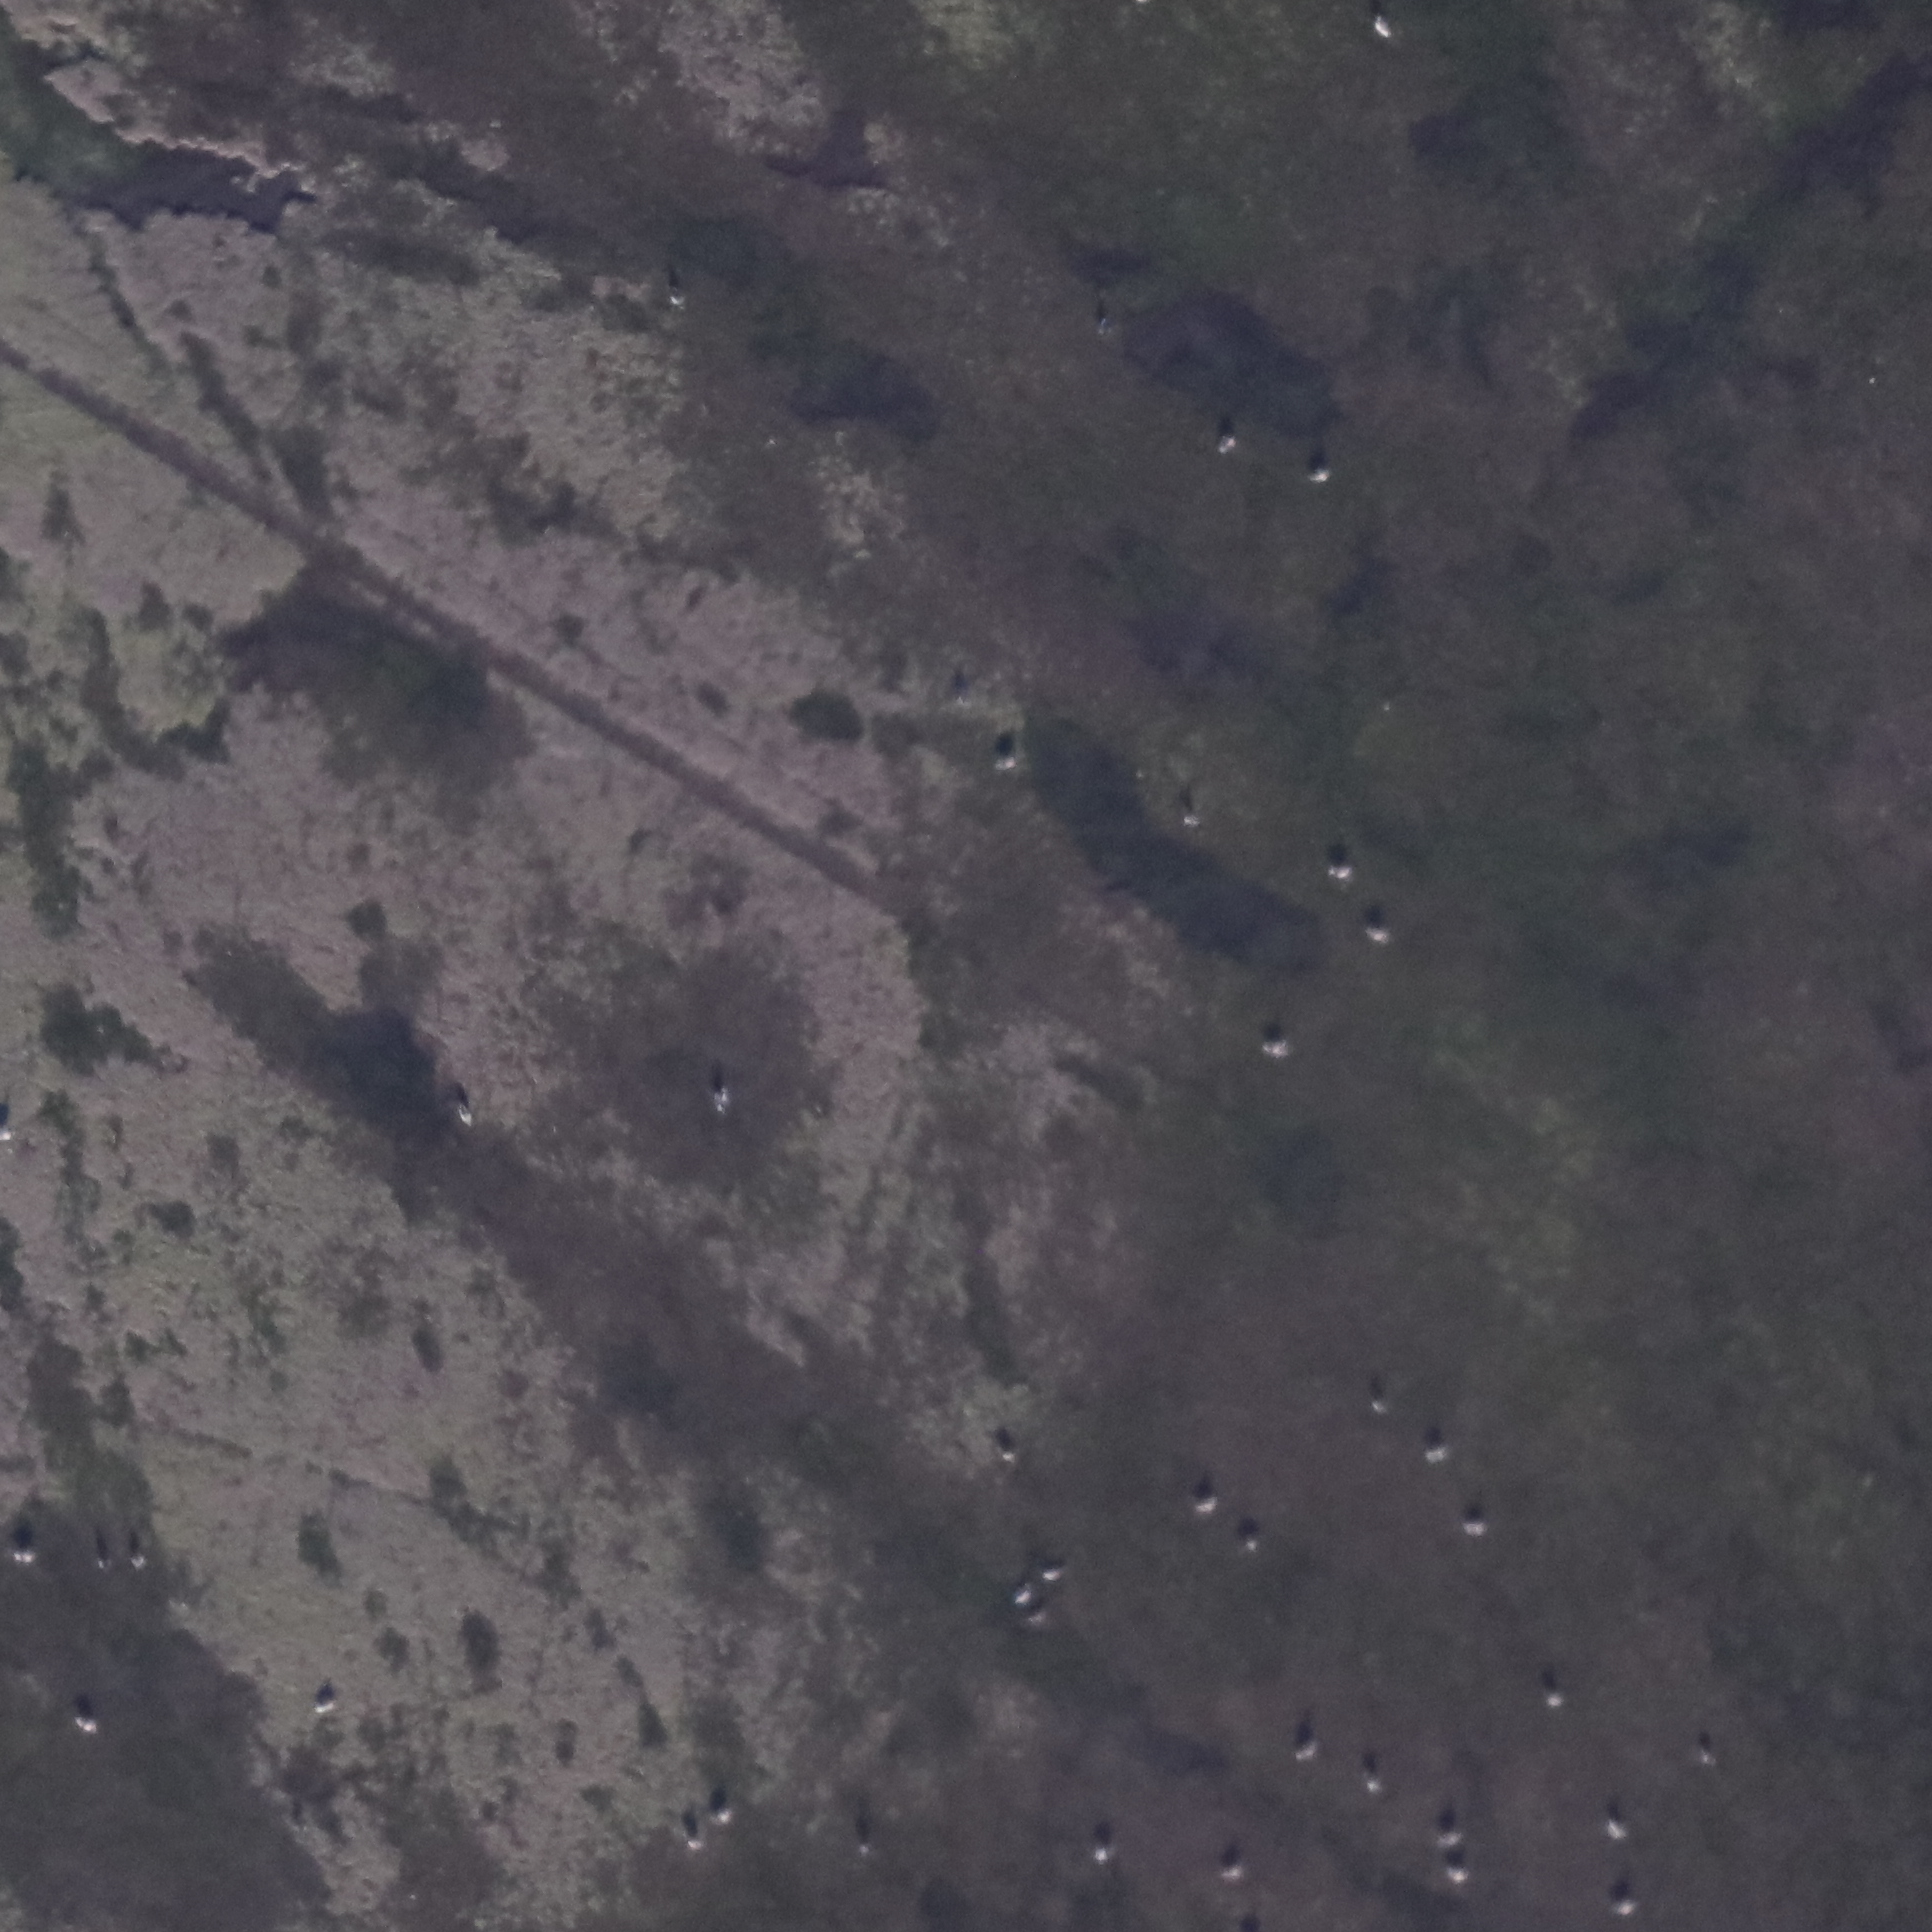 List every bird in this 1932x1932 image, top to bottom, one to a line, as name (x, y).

brant (1385, 33)
brant (685, 297)
brant (1103, 336)
brant (1221, 447)
brant (1316, 474)
brant (1007, 769)
brant (1189, 815)
brant (1343, 877)
brant (1383, 936)
brant (1286, 1043)
brant (722, 1101)
brant (461, 1112)
brant (1, 1134)
brant (1375, 1401)
brant (1430, 1452)
brant (1008, 1460)
brant (1206, 1501)
brant (1477, 1527)
brant (1256, 1542)
brant (32, 1550)
brant (149, 1561)
brant (103, 1562)
brant (1050, 1567)
brant (1022, 1593)
brant (1045, 1622)
brant (1553, 1699)
brant (326, 1703)
brant (85, 1722)
brant (1309, 1747)
brant (1705, 1759)
brant (1370, 1779)
brant (723, 1815)
brant (698, 1837)
brant (1454, 1837)
brant (1615, 1838)
brant (1105, 1853)
brant (865, 1855)
brant (1235, 1868)
brant (1459, 1878)
brant (1628, 1913)